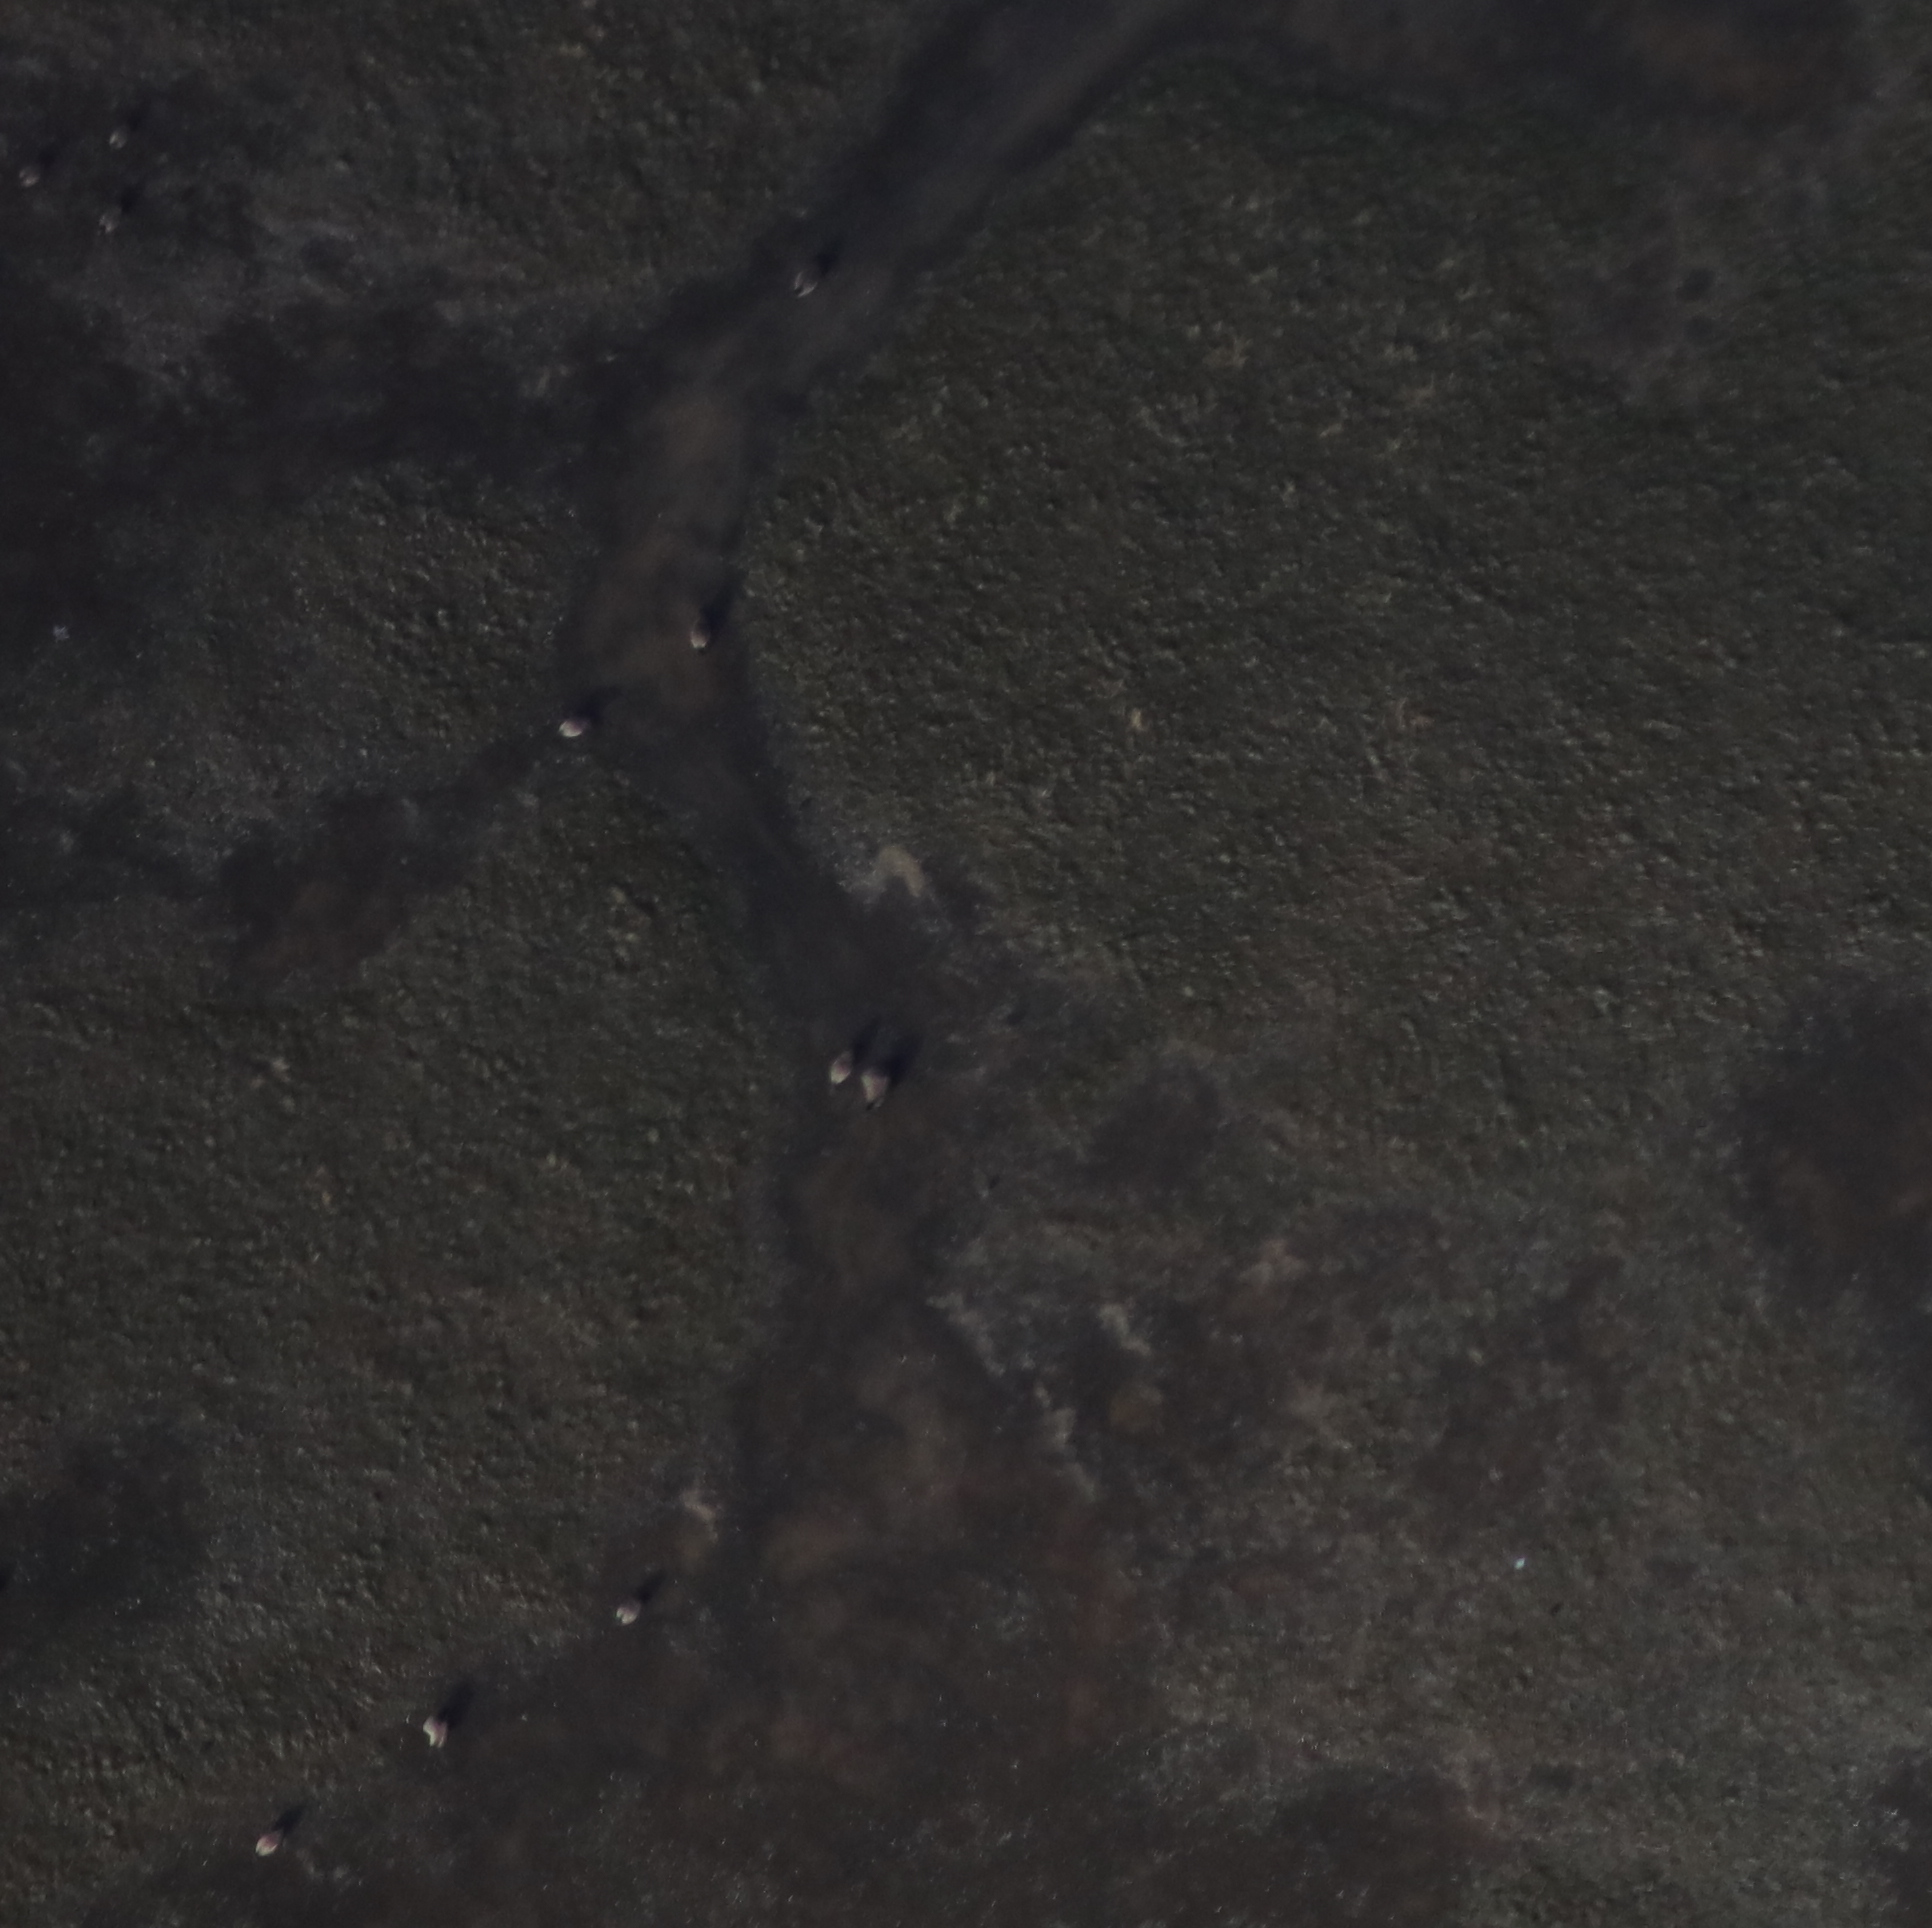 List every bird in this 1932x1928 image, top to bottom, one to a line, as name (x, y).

Canada goose (118, 141)
Canada goose (28, 177)
Canada goose (108, 220)
Canada goose (805, 278)
Canada goose (701, 638)
Canada goose (573, 725)
Canada goose (838, 1067)
Canada goose (875, 1089)
Canada goose (628, 1615)
Canada goose (439, 1731)
Canada goose (268, 1846)